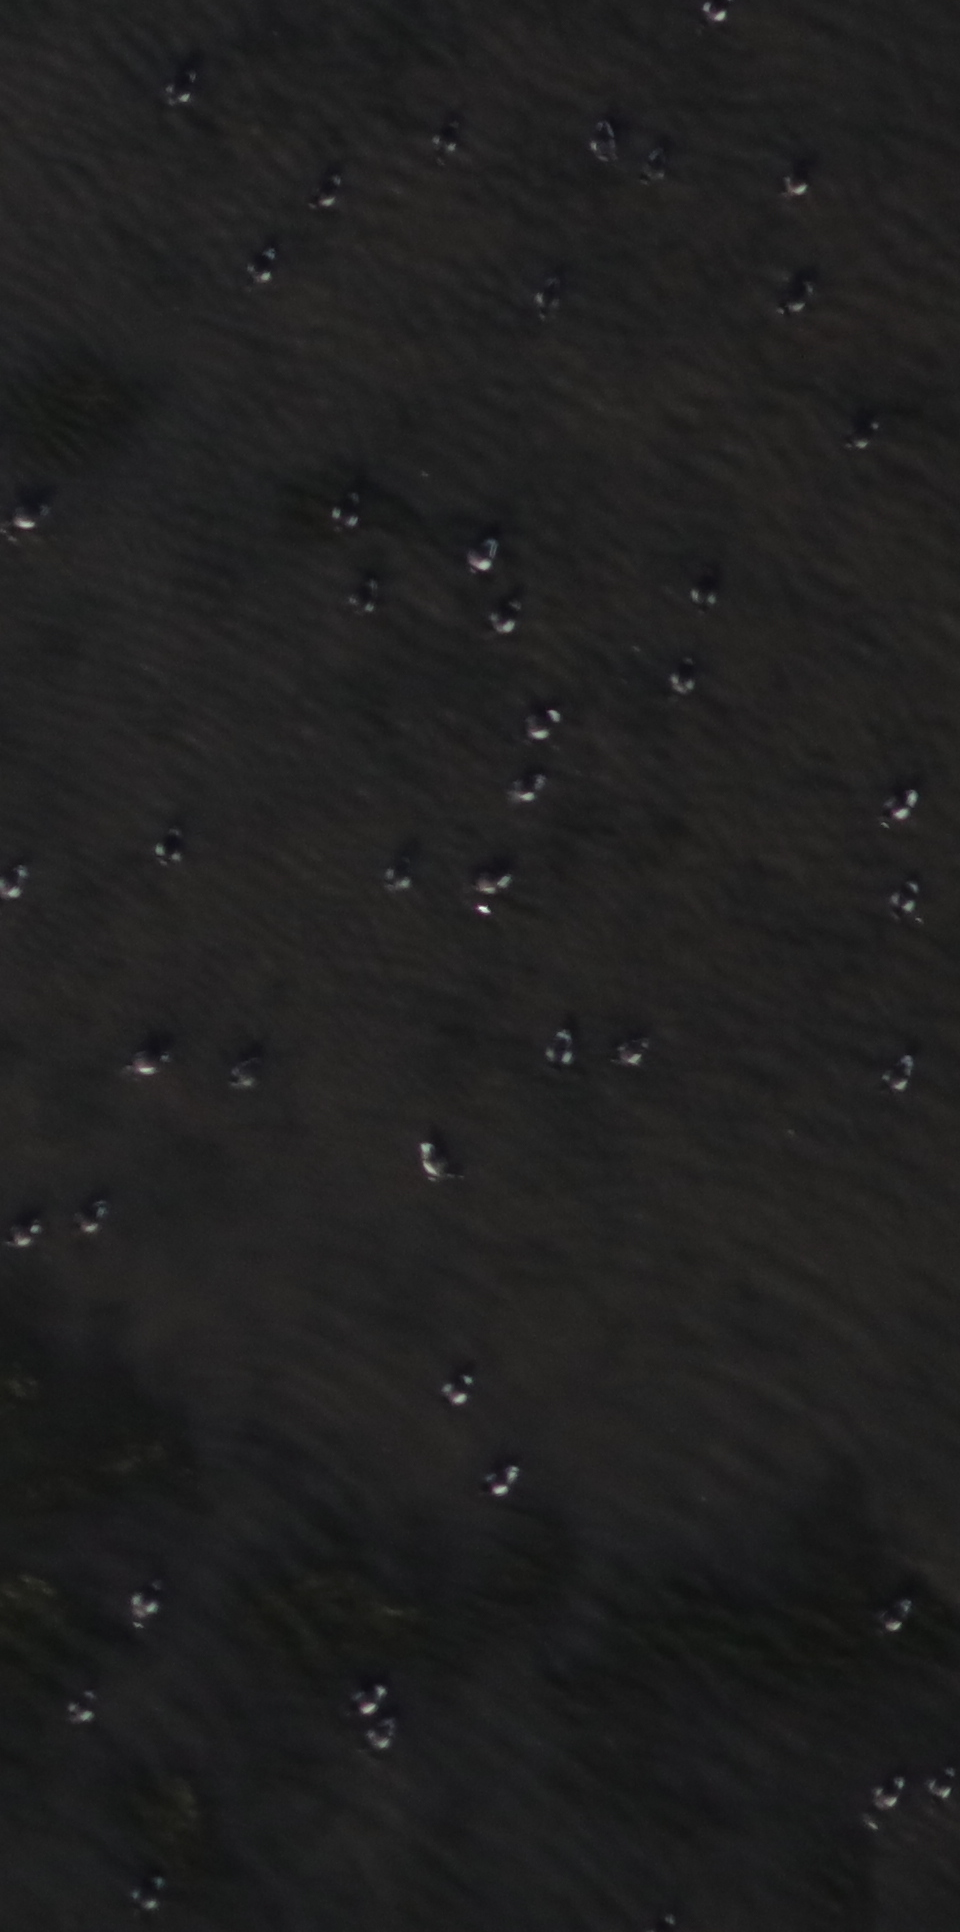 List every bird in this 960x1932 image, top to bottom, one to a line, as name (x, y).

brant (717, 8)
brant (182, 81)
brant (457, 139)
brant (606, 144)
brant (651, 175)
brant (798, 184)
brant (324, 192)
brant (258, 267)
brant (556, 296)
brant (792, 298)
brant (867, 438)
brant (337, 509)
brant (20, 519)
brant (486, 558)
brant (702, 588)
brant (362, 606)
brant (510, 613)
brant (691, 675)
brant (542, 721)
brant (527, 785)
brant (902, 813)
brant (170, 847)
brant (504, 882)
brant (17, 884)
brant (401, 885)
brant (904, 900)
brant (561, 1049)
brant (627, 1050)
brant (137, 1059)
brant (260, 1070)
brant (894, 1075)
brant (436, 1159)
brant (86, 1219)
brant (28, 1230)
brant (463, 1388)
brant (500, 1479)
brant (151, 1601)
brant (895, 1626)
brant (75, 1702)
brant (372, 1713)
brant (946, 1789)
brant (886, 1790)
brant (153, 1886)